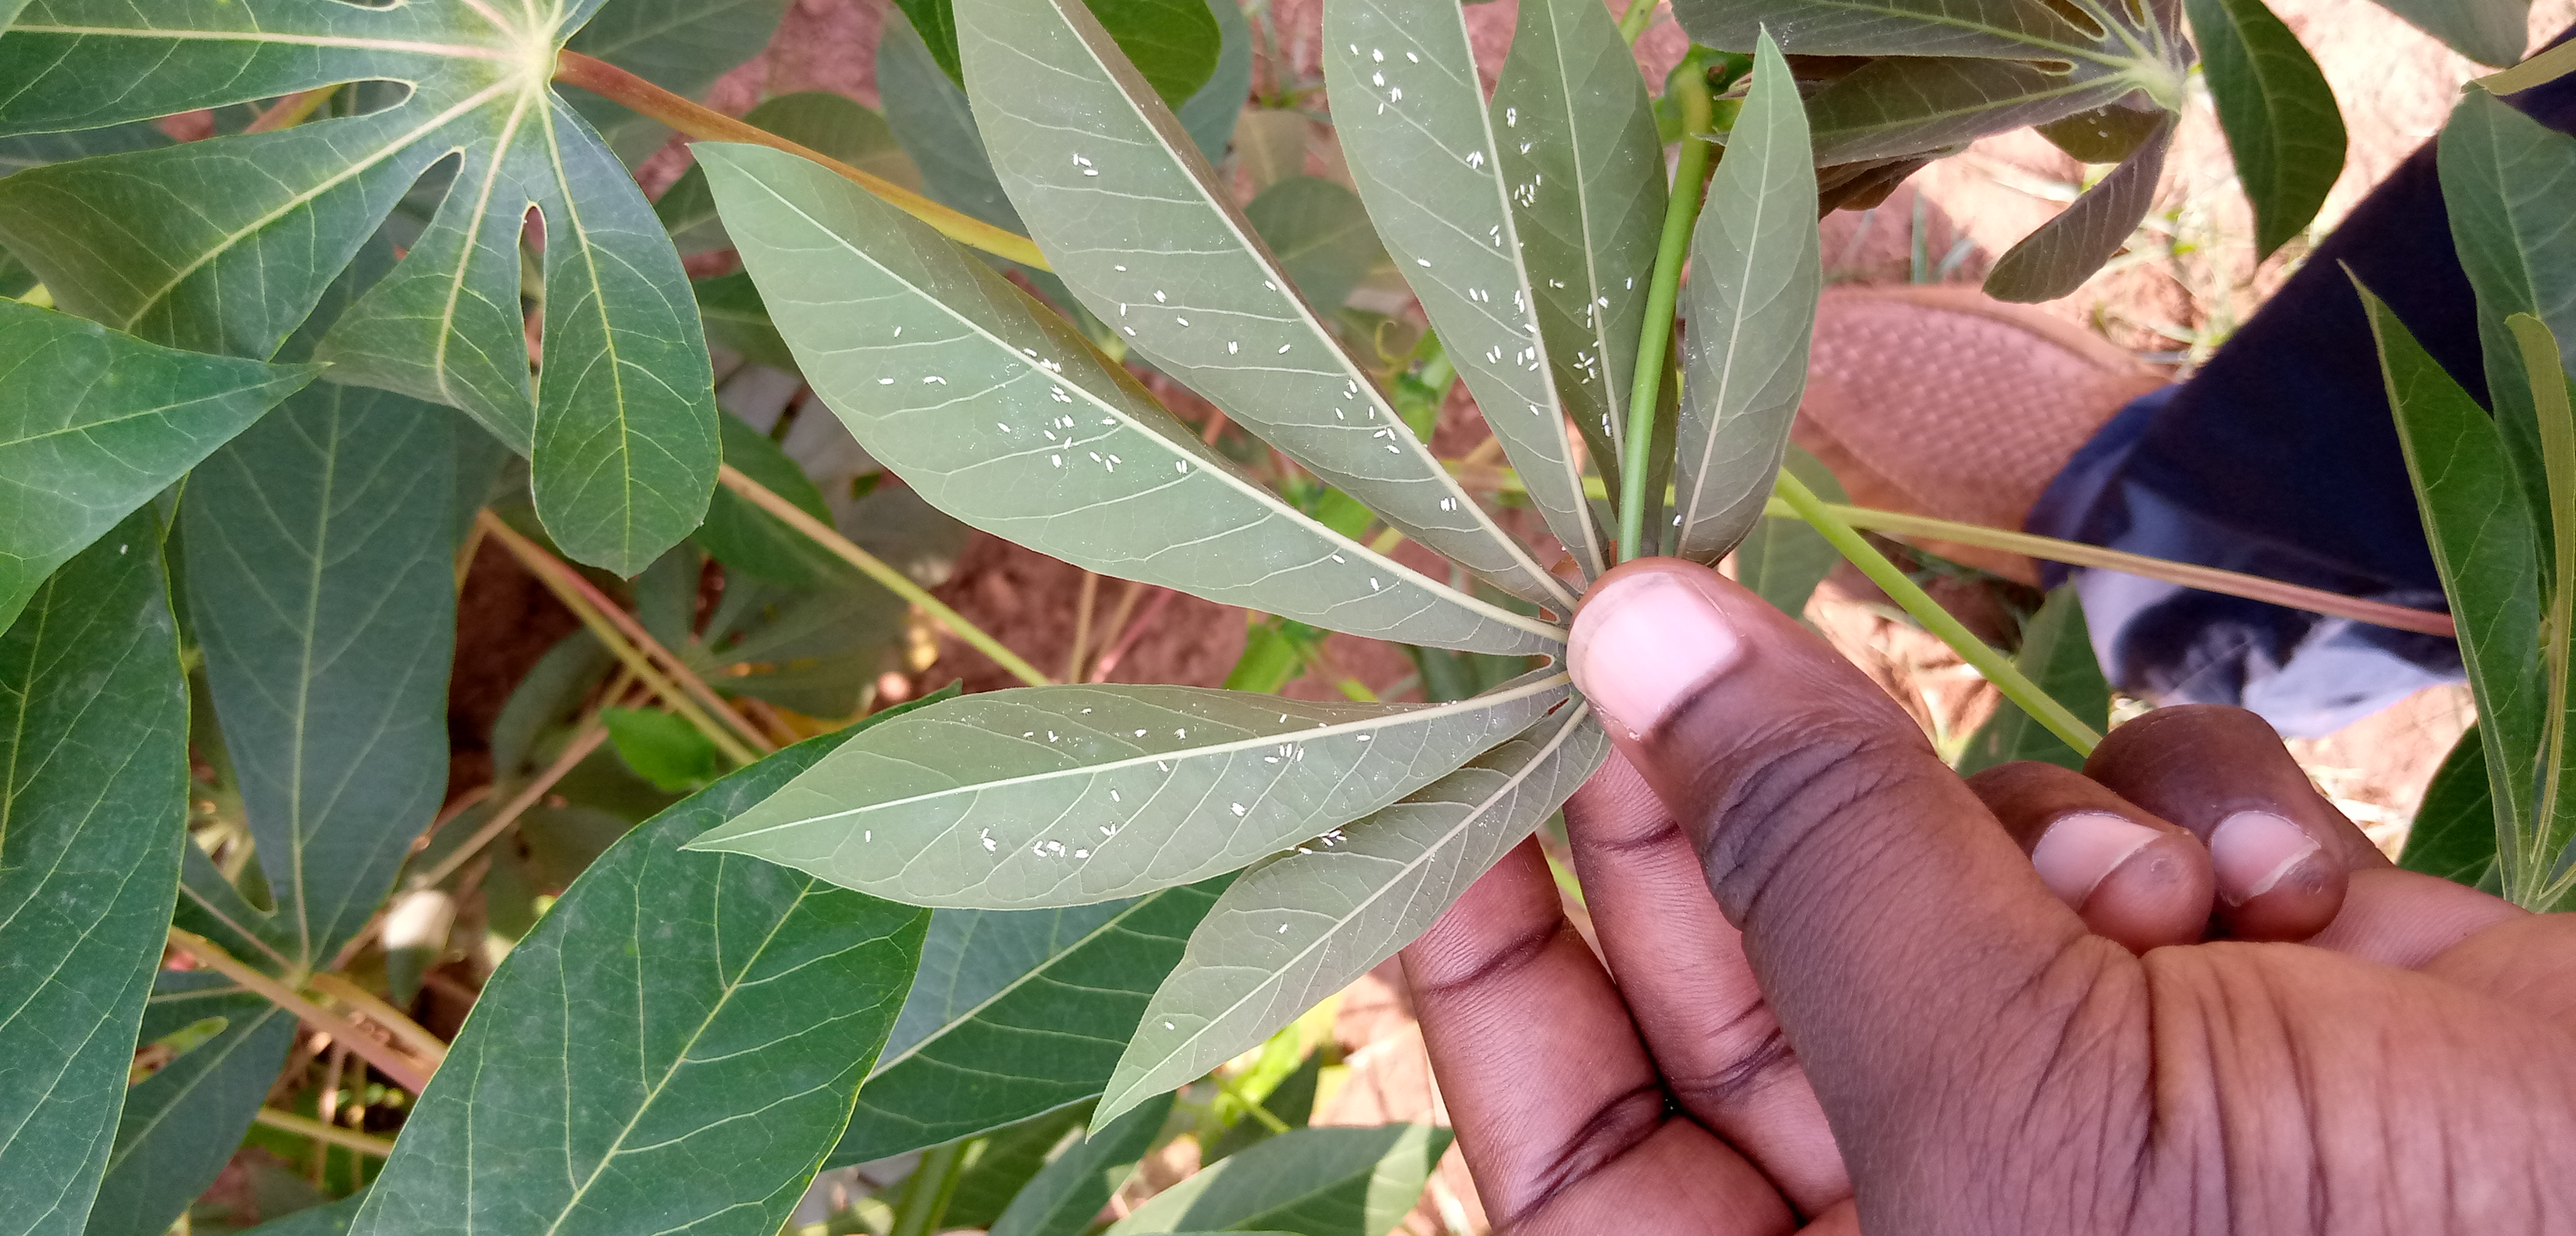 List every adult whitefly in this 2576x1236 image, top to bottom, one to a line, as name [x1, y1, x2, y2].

whitefly [1349, 42, 1359, 57]
whitefly [1373, 48, 1384, 62]
whitefly [1405, 51, 1420, 66]
whitefly [1372, 52, 1380, 64]
whitefly [1376, 72, 1387, 88]
whitefly [1372, 74, 1380, 88]
whitefly [1390, 84, 1397, 104]
whitefly [1397, 88, 1403, 102]
whitefly [1376, 101, 1384, 117]
whitefly [1510, 106, 1517, 116]
whitefly [1505, 107, 1511, 119]
whitefly [1511, 116, 1516, 128]
whitefly [1506, 118, 1511, 129]
whitefly [1519, 141, 1533, 156]
whitefly [1466, 151, 1475, 162]
whitefly [1072, 151, 1079, 167]
whitefly [1476, 151, 1485, 165]
whitefly [1472, 154, 1479, 169]
whitefly [1079, 156, 1092, 167]
whitefly [1082, 168, 1101, 177]
whitefly [1535, 173, 1542, 187]
whitefly [1528, 183, 1535, 194]
whitefly [1519, 183, 1526, 196]
whitefly [1513, 188, 1519, 201]
whitefly [1526, 194, 1535, 204]
whitefly [1520, 200, 1531, 209]
whitefly [1488, 223, 1501, 237]
whitefly [1494, 234, 1502, 247]
whitefly [1415, 257, 1432, 269]
whitefly [1113, 264, 1128, 274]
whitefly [1624, 276, 1633, 292]
whitefly [1548, 277, 1553, 290]
whitefly [1264, 279, 1276, 292]
whitefly [1554, 279, 1565, 291]
whitefly [1468, 288, 1479, 303]
whitefly [1157, 288, 1167, 299]
whitefly [1480, 288, 1491, 303]
whitefly [1513, 288, 1521, 305]
whitefly [1153, 292, 1165, 303]
whitefly [1601, 295, 1609, 304]
whitefly [1519, 298, 1526, 314]
whitefly [1596, 298, 1608, 309]
whitefly [1118, 301, 1129, 318]
whitefly [1586, 303, 1593, 317]
whitefly [1176, 315, 1191, 328]
whitefly [1586, 316, 1594, 329]
whitefly [1523, 321, 1537, 333]
whitefly [893, 324, 905, 339]
whitefly [1122, 325, 1138, 339]
whitefly [1591, 339, 1600, 348]
whitefly [1227, 341, 1234, 355]
whitefly [1232, 341, 1239, 353]
whitefly [1277, 342, 1291, 355]
whitefly [1493, 344, 1503, 360]
whitefly [1023, 346, 1037, 357]
whitefly [1529, 346, 1535, 360]
whitefly [1525, 347, 1530, 360]
whitefly [1515, 349, 1526, 368]
whitefly [1485, 350, 1496, 364]
whitefly [1577, 351, 1586, 362]
whitefly [1584, 356, 1595, 366]
whitefly [1040, 357, 1053, 370]
whitefly [1528, 360, 1540, 373]
whitefly [1052, 361, 1059, 373]
whitefly [1056, 361, 1063, 373]
whitefly [1573, 363, 1583, 370]
whitefly [1587, 367, 1595, 379]
whitefly [922, 374, 937, 385]
whitefly [937, 375, 948, 386]
whitefly [876, 376, 895, 387]
whitefly [1580, 377, 1590, 386]
whitefly [1348, 378, 1358, 394]
whitefly [1050, 385, 1066, 395]
whitefly [1343, 390, 1354, 401]
whitefly [1050, 393, 1061, 403]
whitefly [1059, 393, 1072, 404]
whitefly [1528, 403, 1540, 418]
whitefly [1368, 404, 1375, 420]
whitefly [1334, 406, 1345, 421]
whitefly [1600, 412, 1609, 425]
whitefly [1065, 413, 1074, 427]
whitefly [1053, 417, 1063, 431]
whitefly [1062, 417, 1072, 429]
whitefly [1099, 417, 1119, 427]
whitefly [996, 420, 1013, 435]
whitefly [1603, 424, 1612, 438]
whitefly [1387, 427, 1396, 442]
whitefly [1042, 429, 1057, 442]
whitefly [1372, 429, 1386, 439]
whitefly [1061, 435, 1073, 450]
whitefly [1386, 444, 1401, 454]
whitefly [1088, 450, 1102, 464]
whitefly [1050, 452, 1064, 468]
whitefly [1107, 454, 1125, 465]
whitefly [1104, 458, 1115, 474]
whitefly [1182, 458, 1188, 476]
whitefly [1175, 460, 1182, 474]
whitefly [1449, 496, 1459, 516]
whitefly [1444, 496, 1452, 514]
whitefly [1439, 497, 1446, 512]
whitefly [1670, 513, 1684, 529]
whitefly [116, 541, 131, 560]
whitefly [1331, 552, 1348, 566]
whitefly [1368, 576, 1381, 594]
whitefly [1077, 706, 1094, 716]
whitefly [1277, 711, 1289, 726]
whitefly [1317, 721, 1327, 728]
whitefly [1133, 726, 1147, 738]
whitefly [1173, 726, 1186, 740]
whitefly [1046, 729, 1054, 740]
whitefly [1020, 729, 1036, 740]
whitefly [1354, 733, 1373, 743]
whitefly [1050, 735, 1060, 744]
whitefly [1285, 742, 1292, 758]
whitefly [1276, 744, 1285, 757]
whitefly [1296, 746, 1305, 762]
whitefly [1262, 754, 1279, 765]
whitefly [1156, 758, 1170, 772]
whitefly [1110, 787, 1122, 803]
whitefly [1231, 802, 1245, 812]
whitefly [1231, 806, 1244, 817]
whitefly [1110, 822, 1117, 836]
whitefly [978, 825, 990, 838]
whitefly [1099, 825, 1111, 836]
whitefly [860, 825, 874, 845]
whitefly [1329, 828, 1344, 839]
whitefly [1336, 834, 1349, 843]
whitefly [981, 837, 998, 852]
whitefly [1320, 837, 1334, 848]
whitefly [1030, 839, 1043, 849]
whitefly [1047, 839, 1061, 847]
whitefly [1046, 843, 1060, 852]
whitefly [1059, 843, 1066, 859]
whitefly [1297, 846, 1314, 857]
whitefly [1074, 848, 1089, 853]
whitefly [1032, 849, 1048, 859]
whitefly [1075, 853, 1089, 859]
whitefly [1276, 921, 1290, 936]
whitefly [1160, 1018, 1180, 1034]